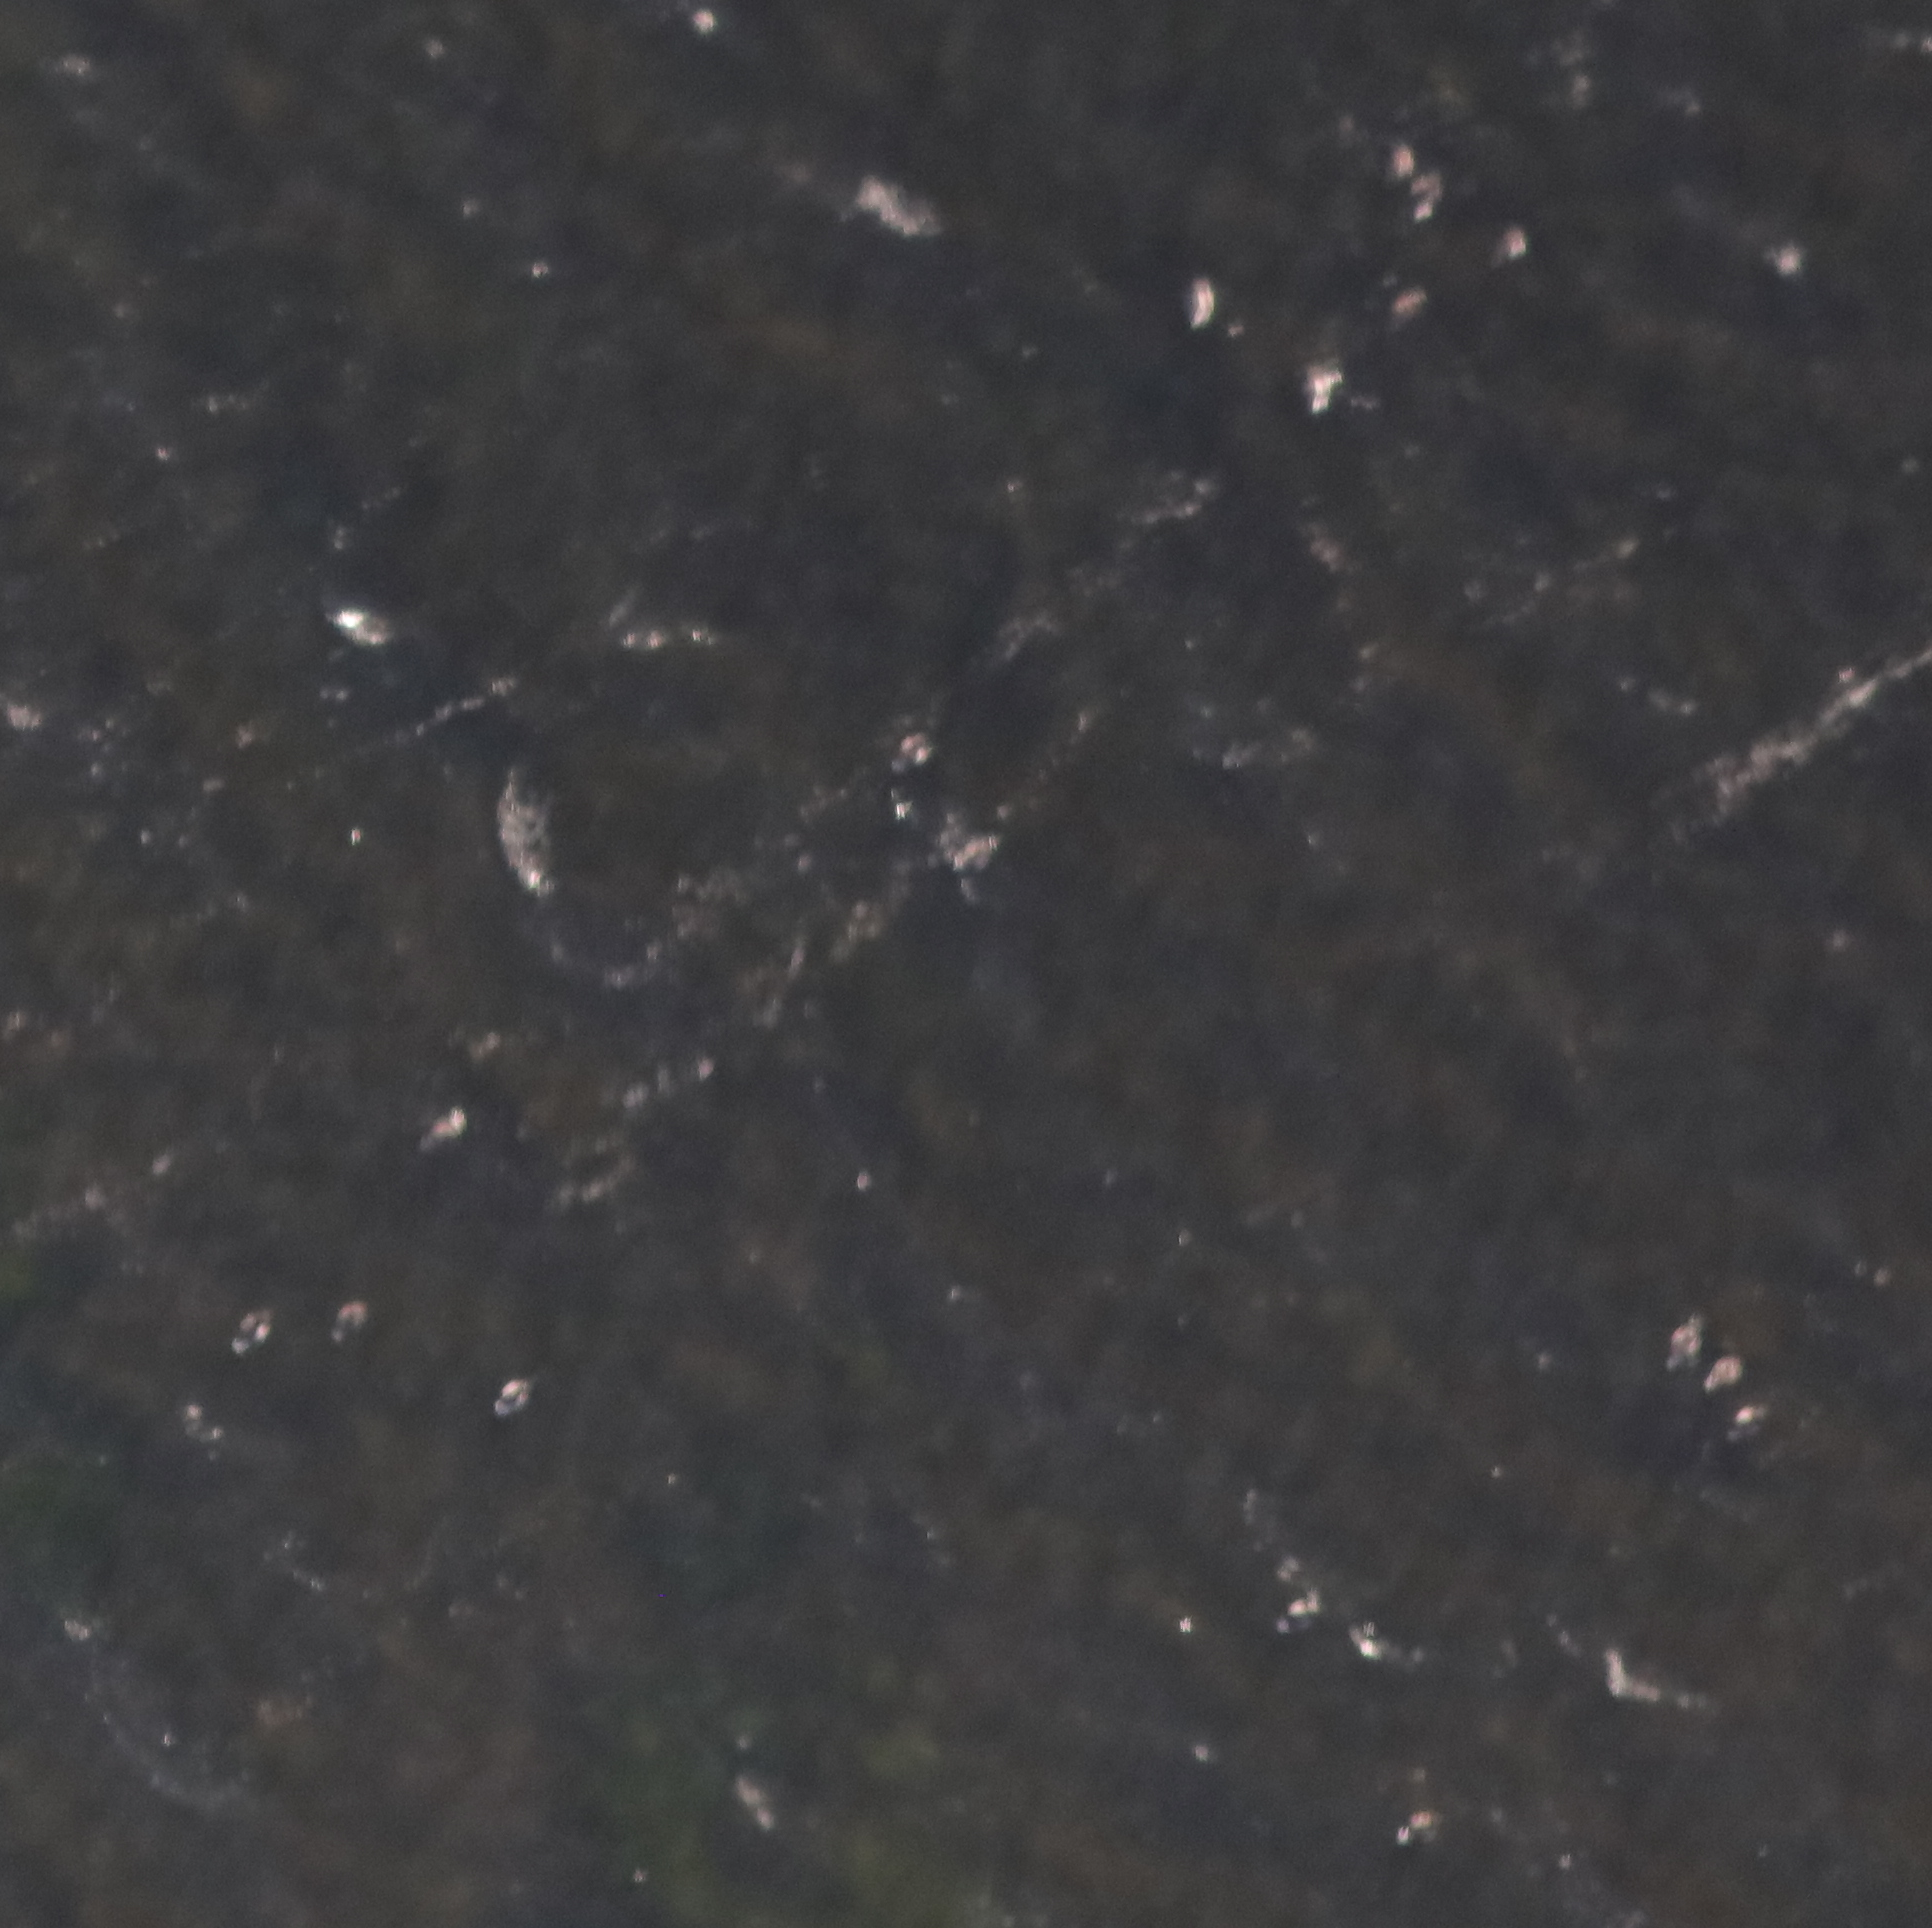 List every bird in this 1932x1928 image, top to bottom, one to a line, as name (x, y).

brant (1401, 164)
brant (1428, 196)
brant (1510, 246)
brant (1408, 303)
brant (1202, 305)
brant (1322, 390)
brant (915, 752)
brant (976, 853)
brant (439, 1133)
brant (346, 1322)
brant (252, 1331)
brant (1687, 1347)
brant (1725, 1375)
brant (513, 1402)
brant (1746, 1425)
brant (1295, 1617)
brant (1421, 1828)